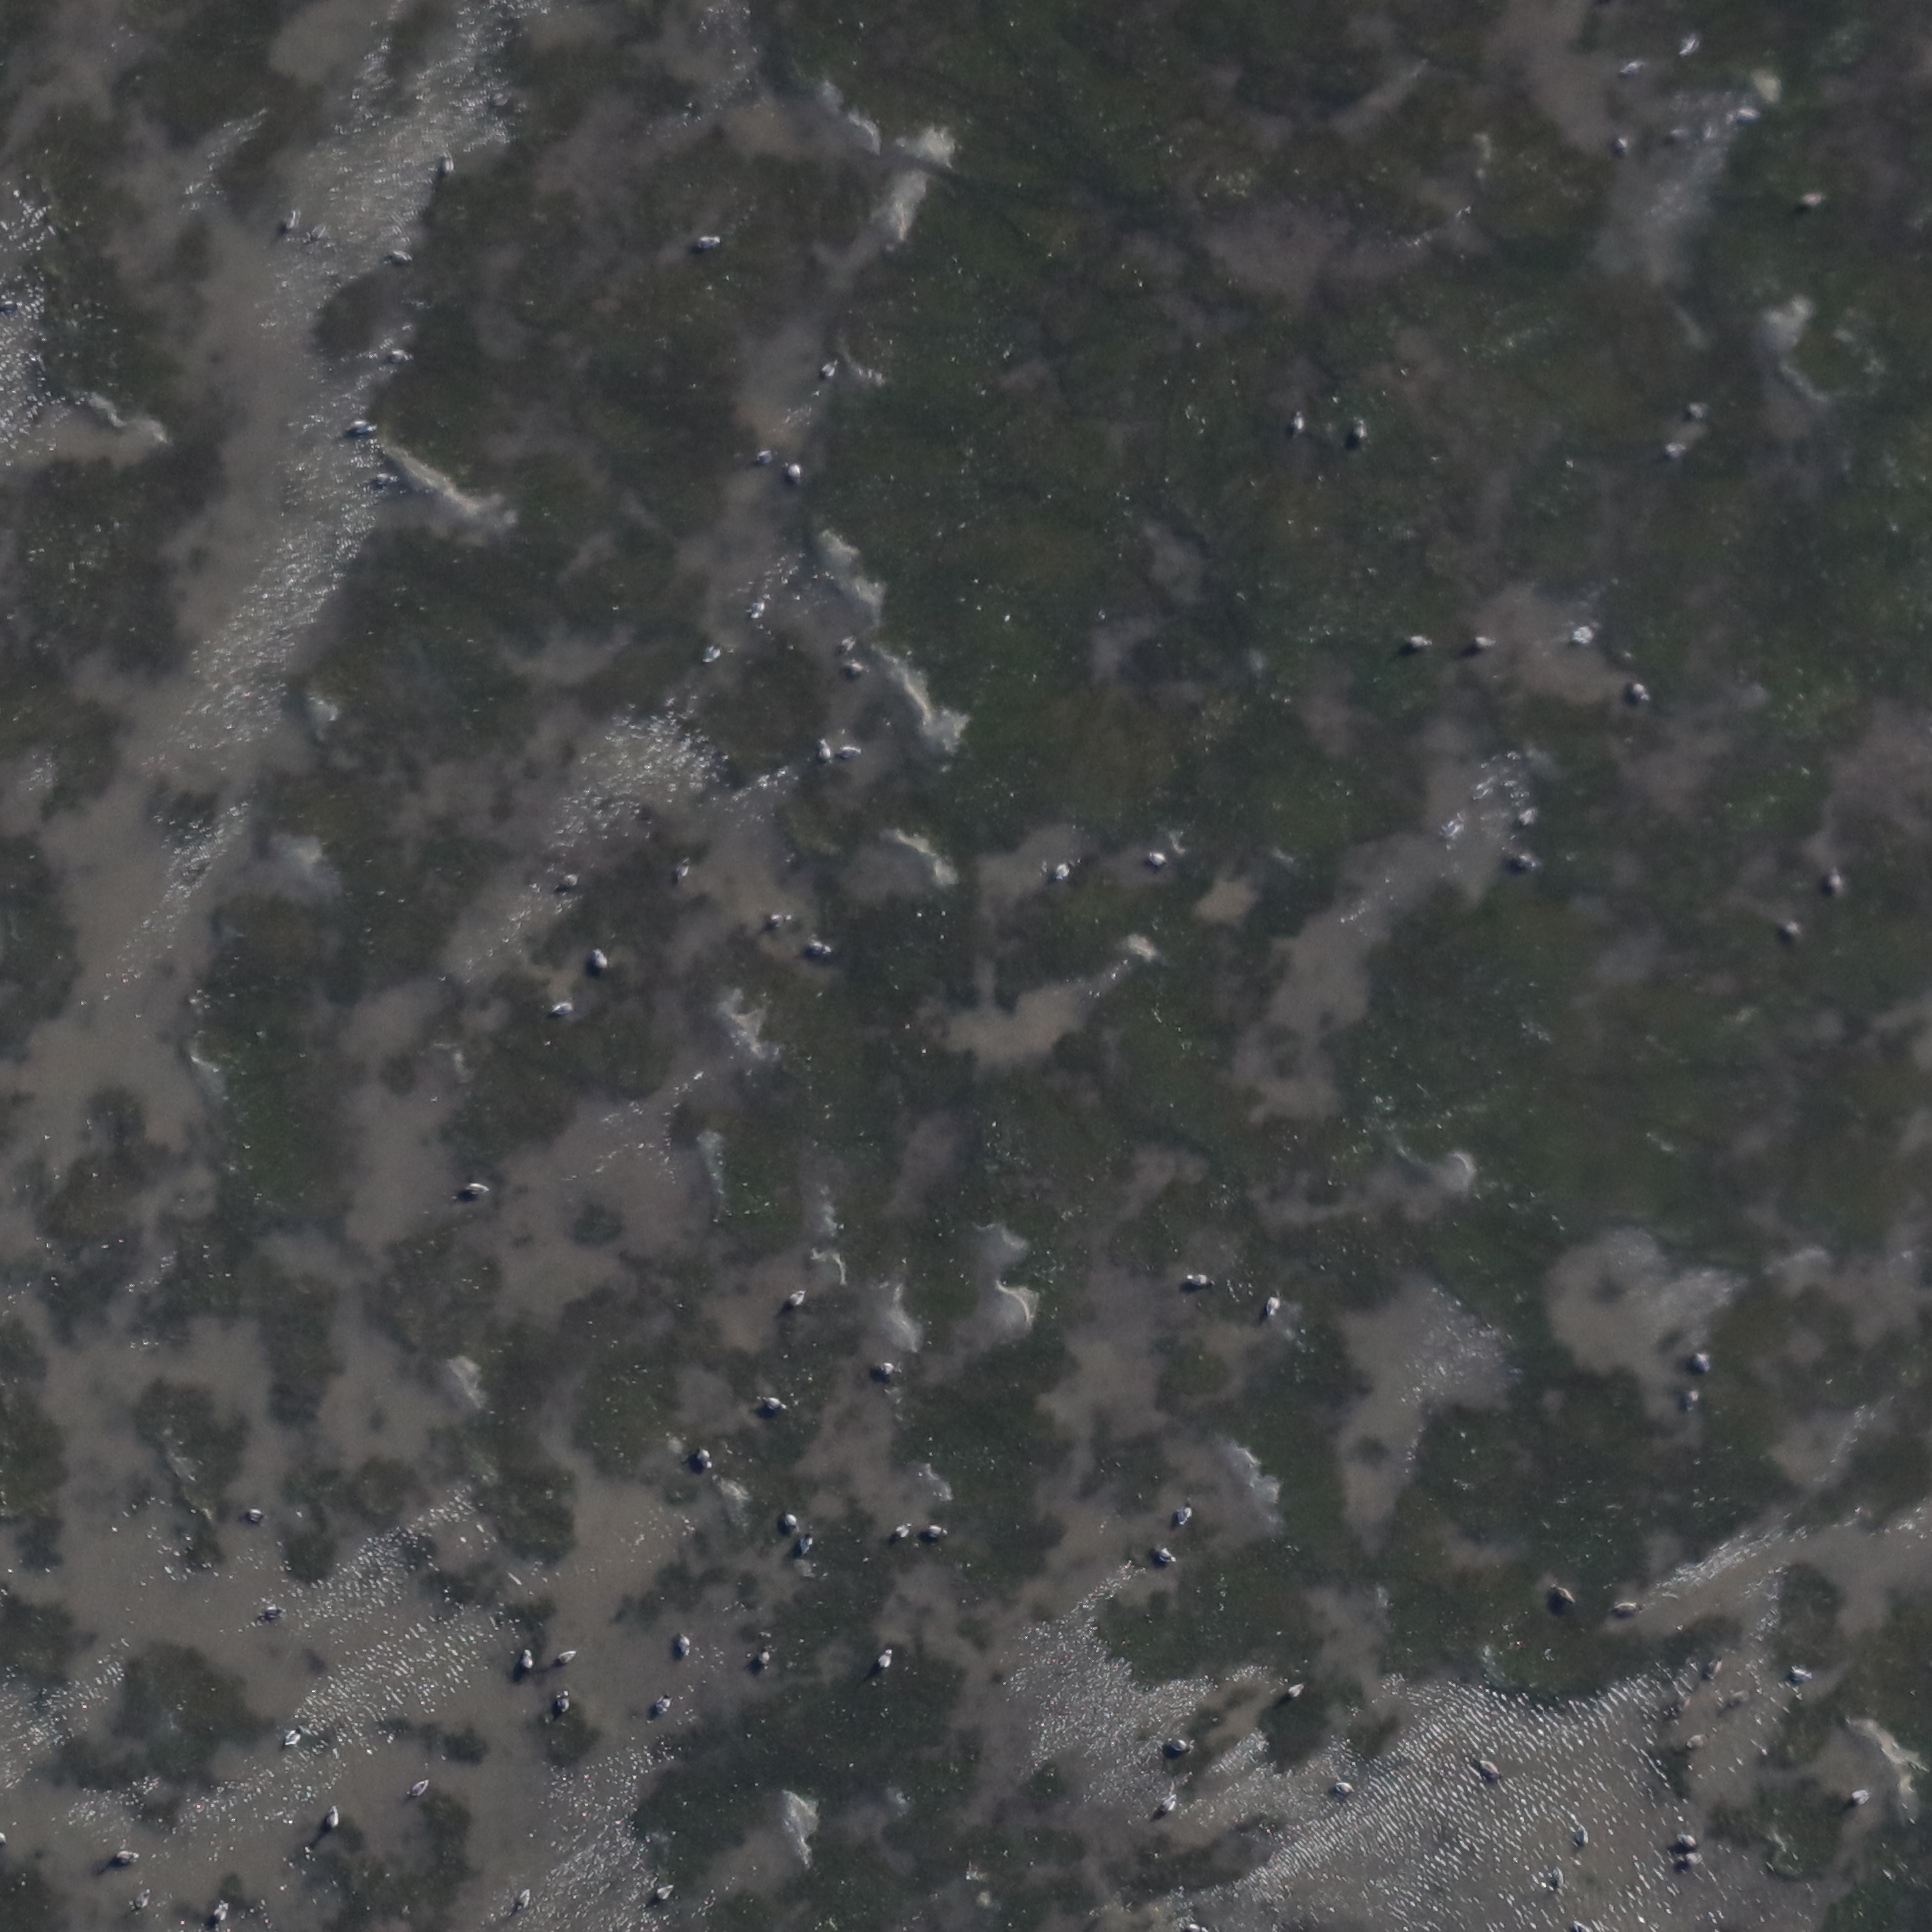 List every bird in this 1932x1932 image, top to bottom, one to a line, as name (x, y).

brant (1687, 43)
brant (1633, 67)
brant (503, 100)
brant (1747, 112)
brant (1707, 130)
brant (1676, 131)
brant (1621, 146)
brant (445, 164)
brant (1812, 201)
brant (288, 222)
brant (315, 231)
brant (708, 243)
brant (402, 257)
brant (11, 307)
brant (398, 359)
brant (828, 369)
brant (1698, 410)
brant (1296, 423)
brant (360, 429)
brant (1359, 430)
brant (1670, 448)
brant (764, 457)
brant (795, 472)
brant (382, 476)
brant (756, 608)
brant (1586, 632)
brant (1482, 641)
brant (845, 642)
brant (1419, 642)
brant (712, 654)
brant (857, 668)
brant (1639, 691)
brant (847, 752)
brant (825, 753)
brant (1481, 789)
brant (1524, 819)
brant (1450, 829)
brant (1157, 859)
brant (1527, 861)
brant (682, 869)
brant (1061, 869)
brant (571, 877)
brant (1834, 879)
brant (777, 920)
brant (1790, 929)
brant (818, 949)
brant (600, 960)
brant (564, 1009)
brant (475, 1189)
brant (1201, 1281)
brant (795, 1299)
brant (1274, 1305)
brant (1702, 1361)
brant (889, 1370)
brant (1692, 1399)
brant (773, 1403)
brant (703, 1456)
brant (254, 1515)
brant (1183, 1516)
brant (792, 1521)
brant (902, 1532)
brant (937, 1532)
brant (805, 1543)
brant (1163, 1555)
Canada goose (1566, 1595)
Canada goose (1626, 1608)
brant (274, 1612)
brant (683, 1643)
brant (565, 1657)
brant (765, 1658)
brant (885, 1658)
brant (527, 1660)
Canada goose (1718, 1667)
brant (1801, 1674)
brant (1295, 1691)
Canada goose (1737, 1699)
brant (564, 1702)
brant (662, 1704)
Canada goose (1685, 1705)
brant (293, 1739)
Canada goose (1693, 1743)
brant (1180, 1745)
Canada goose (1491, 1770)
brant (419, 1789)
brant (1343, 1789)
brant (1862, 1797)
brant (1169, 1803)
brant (332, 1819)
brant (1584, 1838)
brant (1688, 1841)
brant (126, 1858)
brant (1690, 1859)
brant (1557, 1877)
brant (664, 1892)
brant (139, 1902)
brant (524, 1903)
brant (221, 1911)
brant (1195, 1930)
brant (1582, 1930)